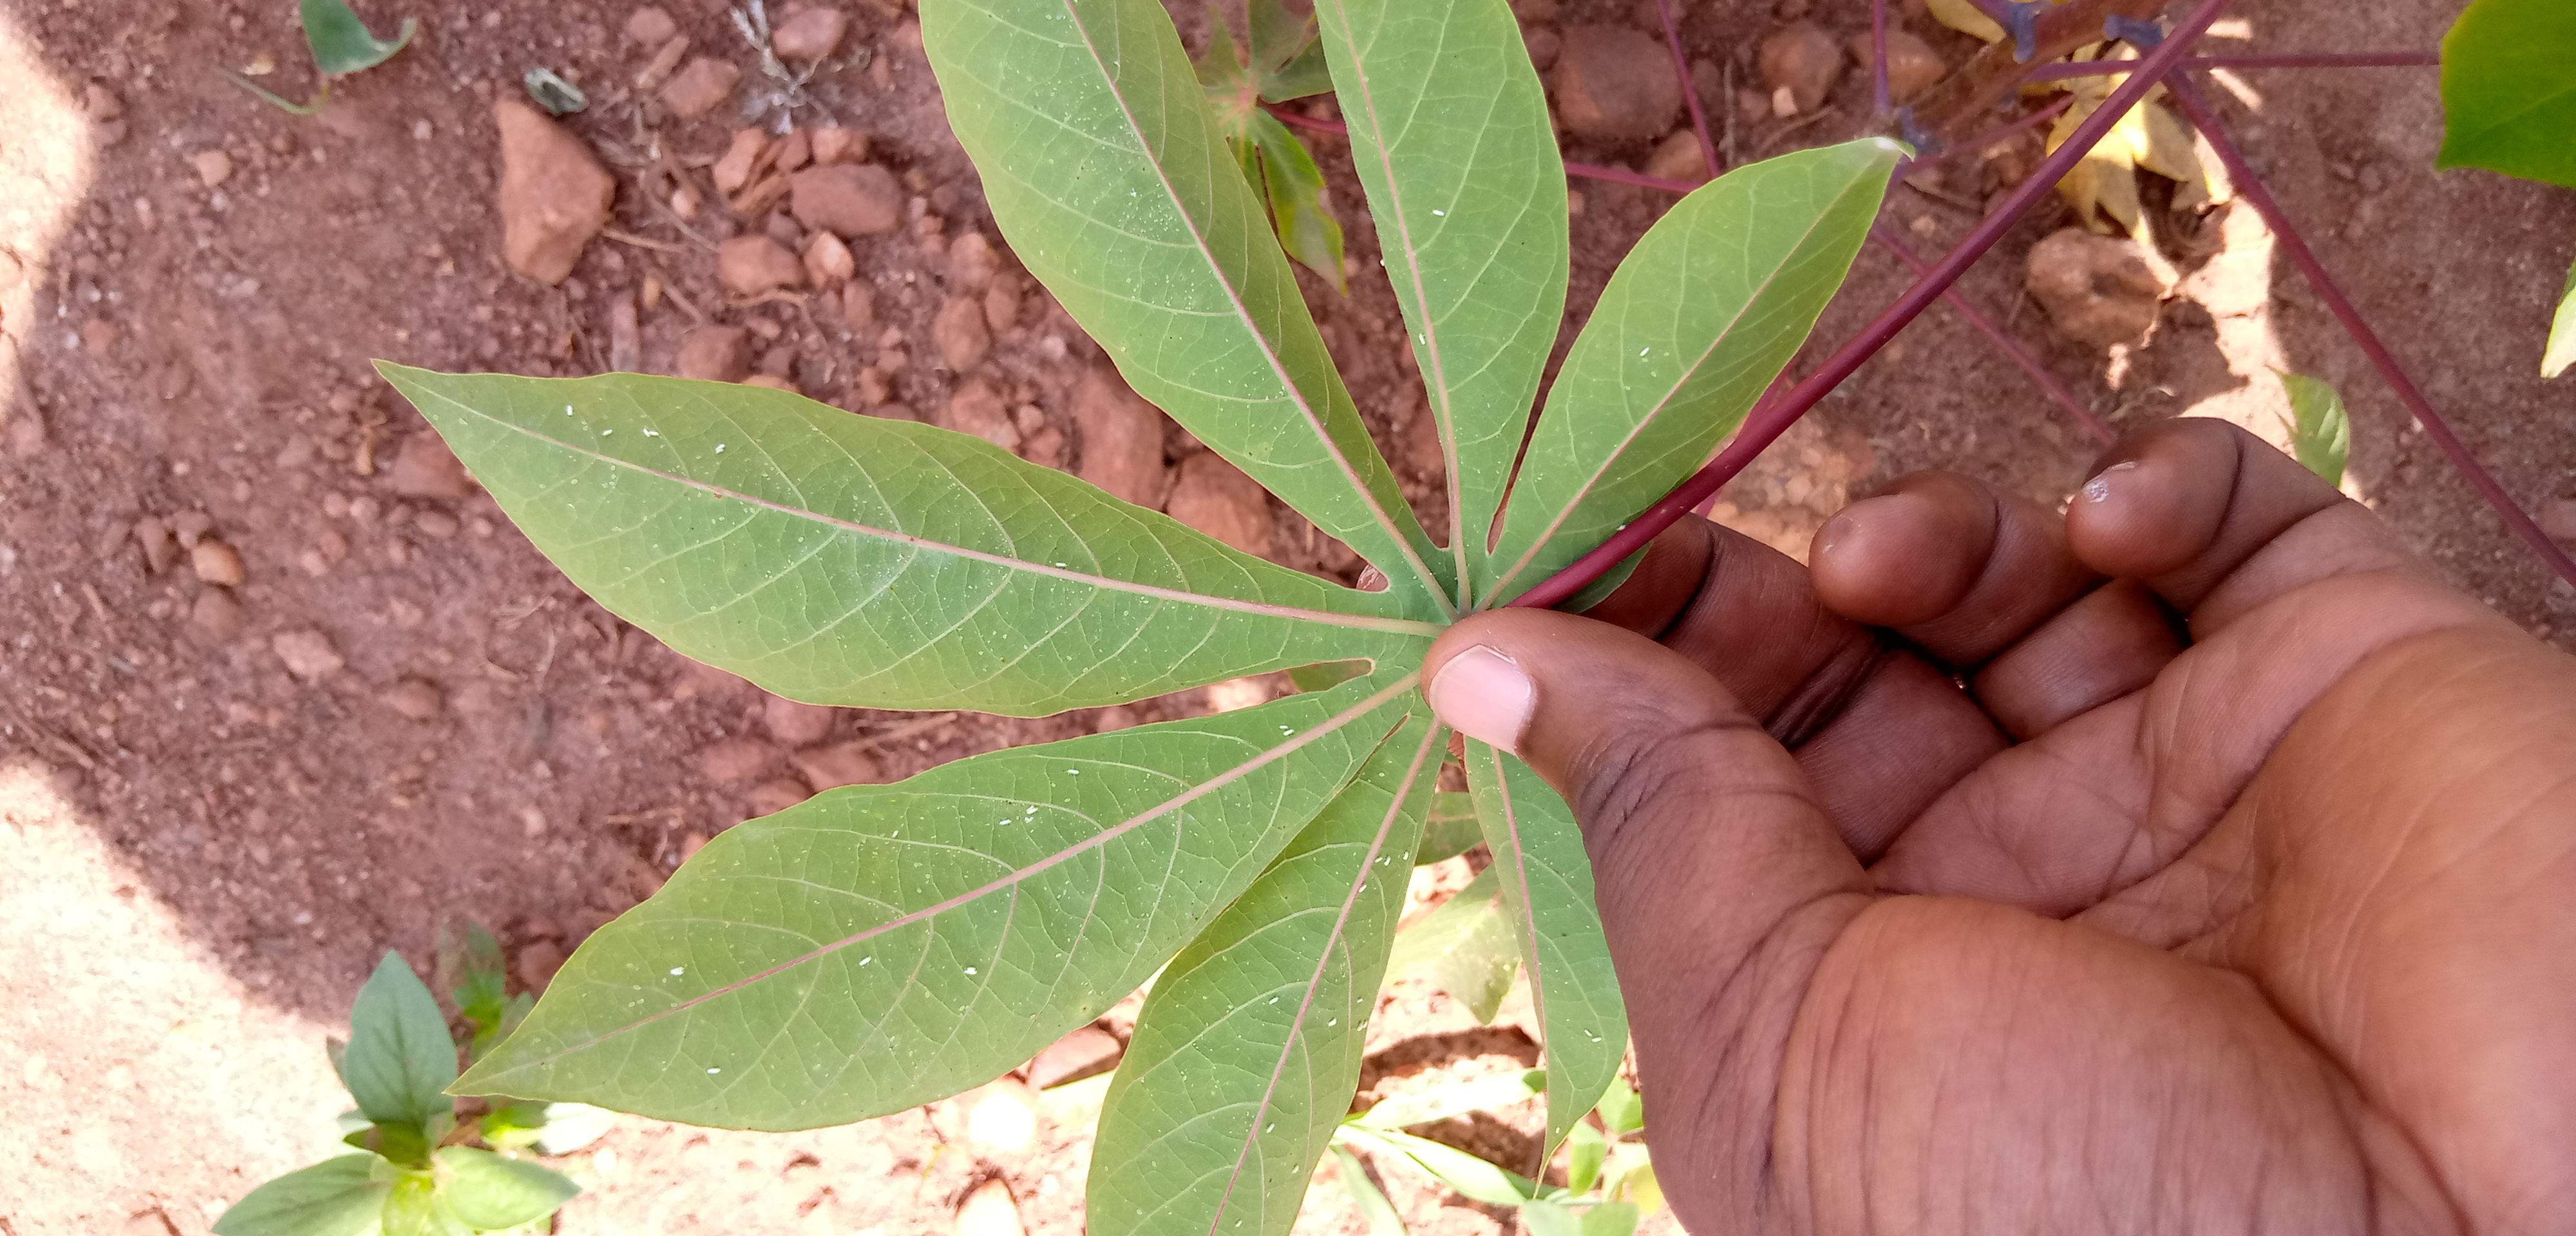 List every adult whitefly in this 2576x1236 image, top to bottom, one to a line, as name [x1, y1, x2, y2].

whitefly [1425, 194, 1461, 240]
whitefly [1408, 323, 1437, 355]
whitefly [1631, 339, 1657, 382]
whitefly [562, 400, 581, 424]
whitefly [637, 416, 663, 447]
whitefly [600, 420, 625, 447]
whitefly [635, 423, 667, 454]
whitefly [701, 438, 728, 460]
whitefly [1041, 554, 1070, 581]
whitefly [1262, 709, 1303, 747]
whitefly [1268, 713, 1324, 761]
whitefly [1054, 749, 1095, 791]
whitefly [1023, 796, 1045, 830]
whitefly [994, 811, 1025, 840]
whitefly [1400, 844, 1420, 868]
whitefly [1380, 846, 1394, 874]
whitefly [1367, 850, 1385, 870]
whitefly [1350, 879, 1370, 903]
whitefly [856, 947, 878, 980]
whitefly [657, 955, 692, 984]
whitefly [959, 960, 990, 986]
whitefly [1255, 984, 1293, 1012]
whitefly [1351, 988, 1369, 1008]
whitefly [1323, 1009, 1343, 1036]
whitefly [1358, 1013, 1378, 1033]
whitefly [1578, 1020, 1611, 1047]
whitefly [1356, 1021, 1374, 1037]
whitefly [1573, 1026, 1601, 1054]
whitefly [701, 1057, 730, 1087]
whitefly [1547, 1117, 1564, 1139]
whitefly [1289, 1154, 1309, 1177]
whitefly [1225, 1215, 1257, 1232]